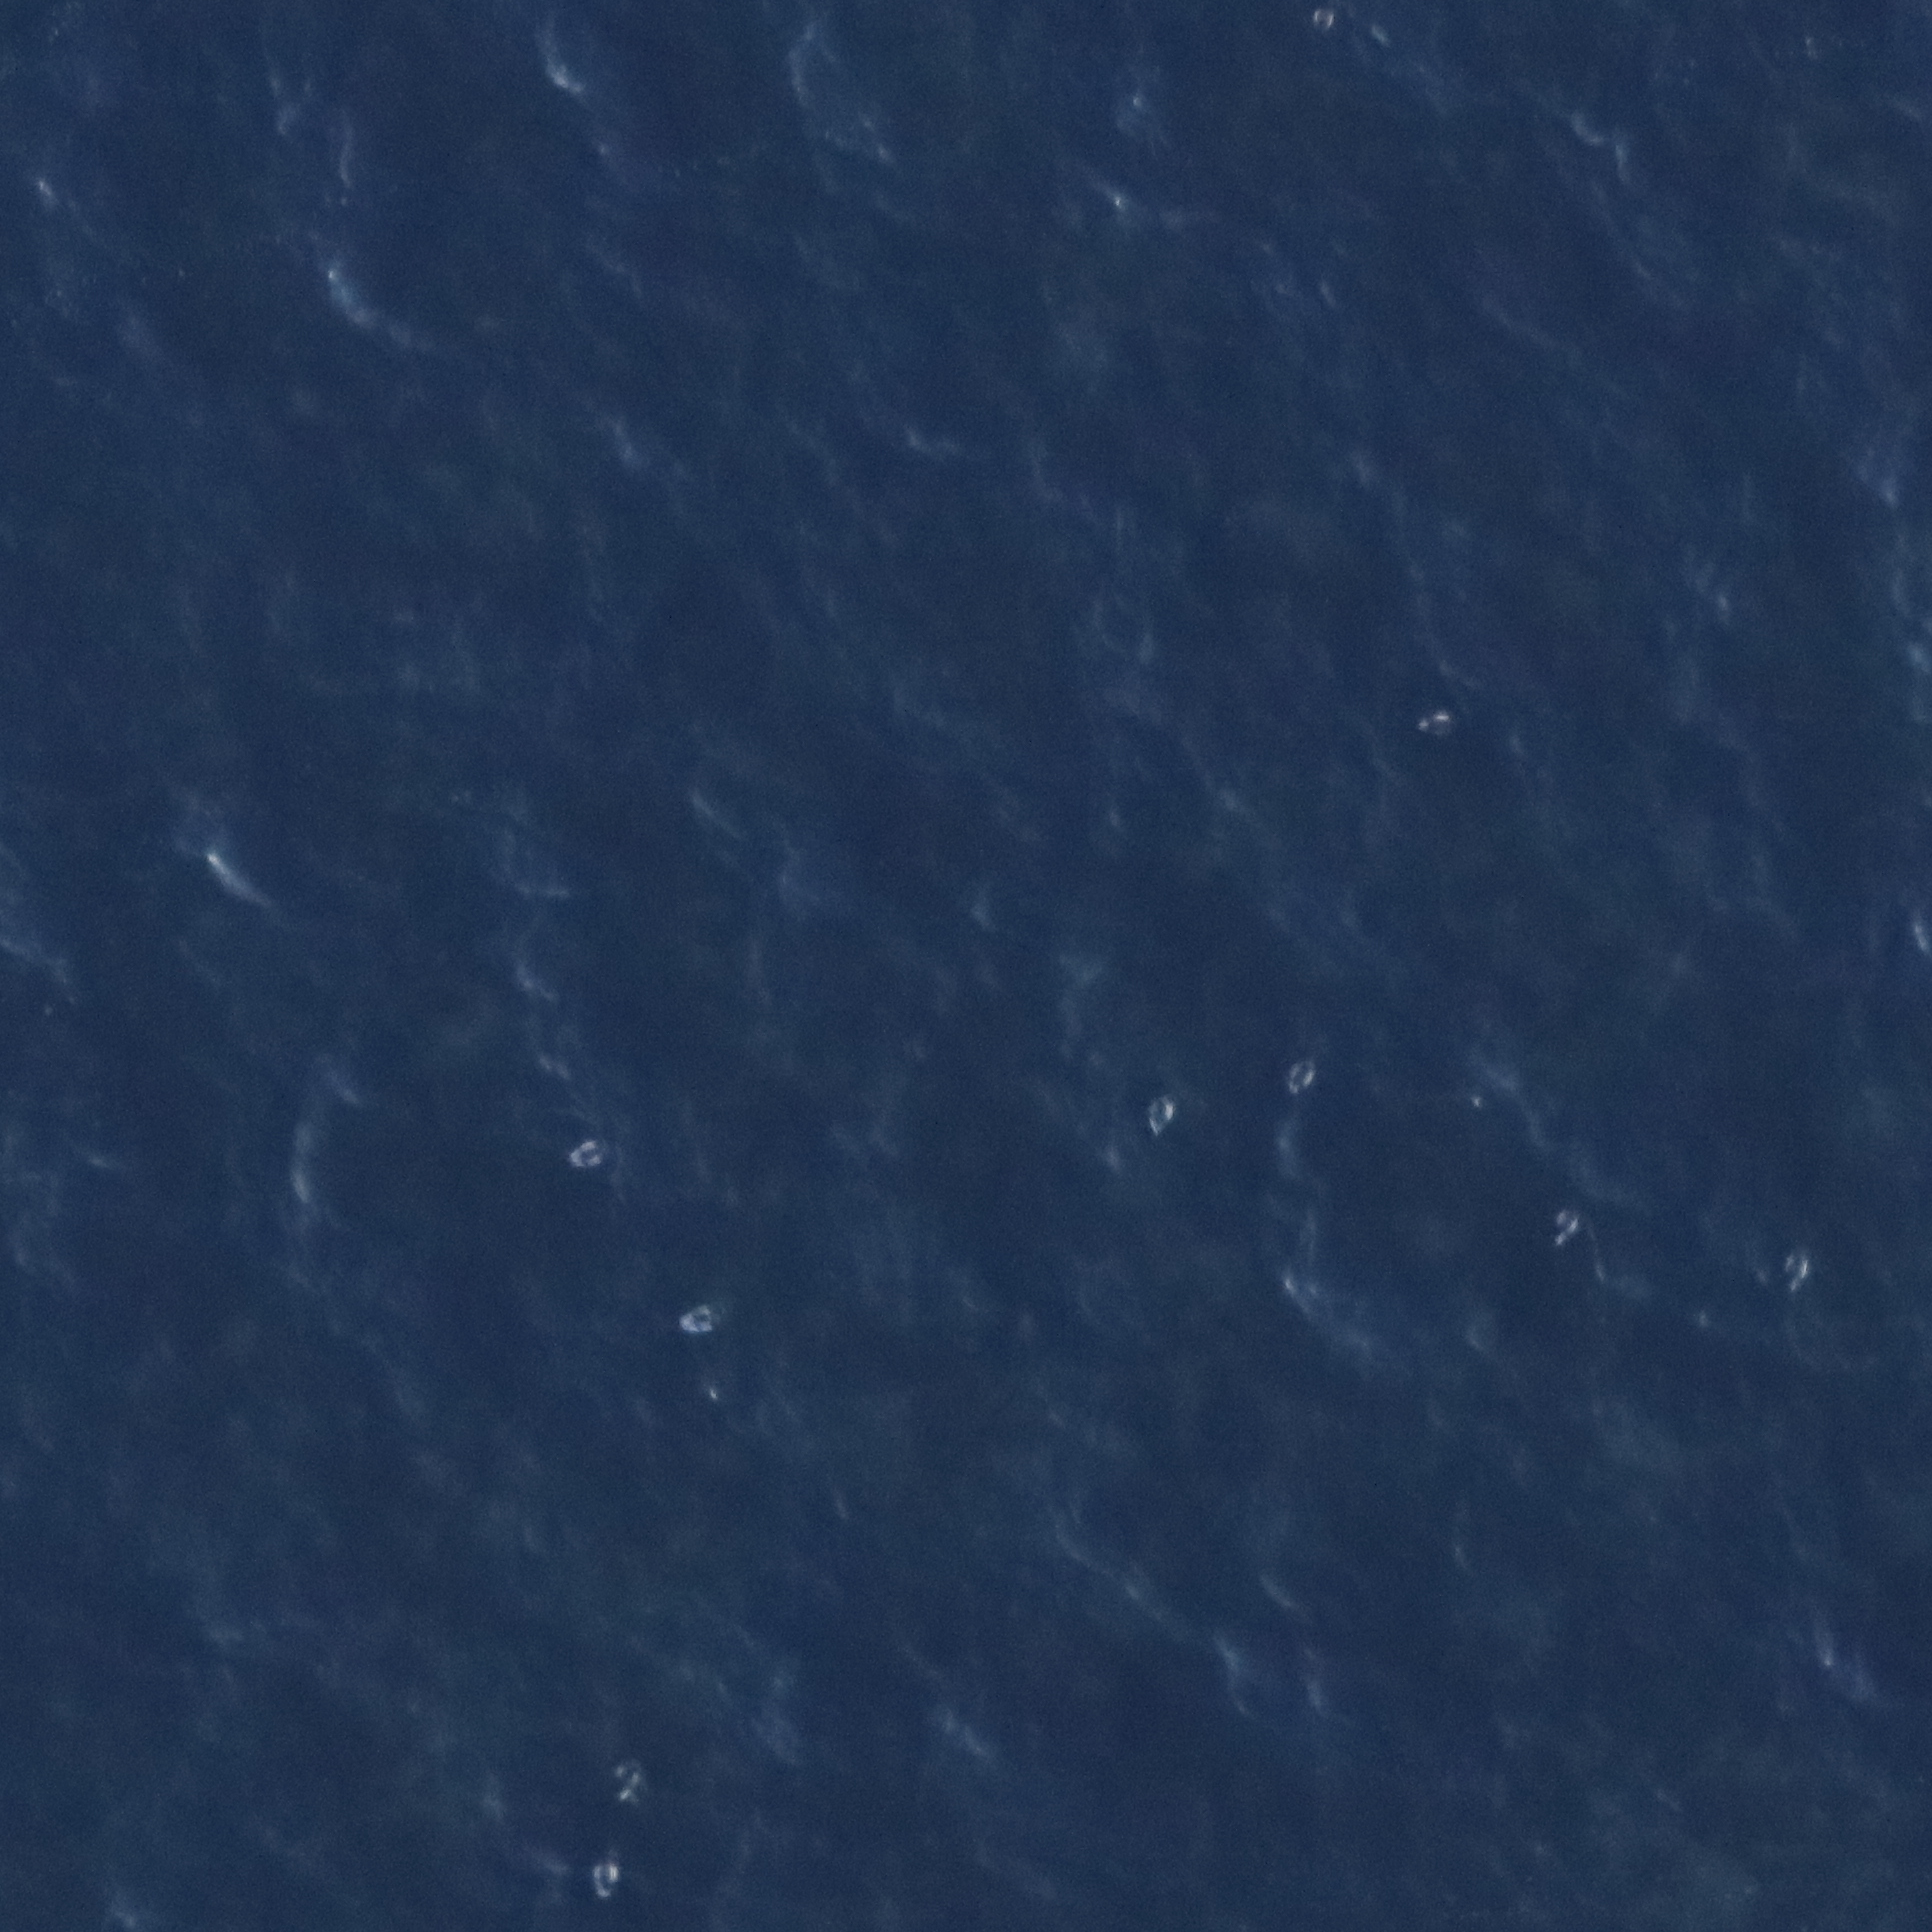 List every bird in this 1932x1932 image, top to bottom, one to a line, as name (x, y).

brant (1322, 18)
brant (1437, 721)
brant (1302, 1075)
brant (1159, 1114)
brant (588, 1156)
brant (1565, 1222)
brant (1795, 1268)
brant (701, 1322)
brant (628, 1779)
brant (606, 1873)